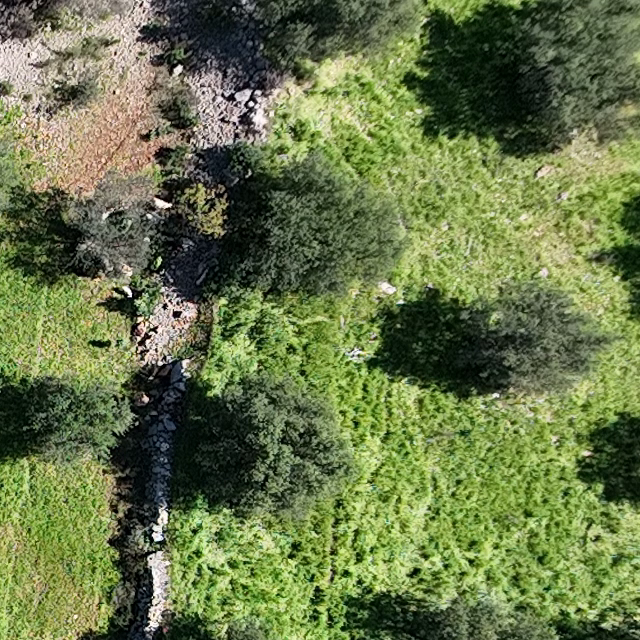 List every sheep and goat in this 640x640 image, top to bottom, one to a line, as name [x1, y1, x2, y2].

sheep [170, 64, 183, 80]
sheep [153, 196, 172, 211]
sheep [101, 208, 115, 221]
sheep [117, 219, 133, 236]
sheep [180, 237, 197, 249]
sheep [140, 238, 151, 259]
sheep [100, 255, 114, 271]
sheep [114, 261, 133, 276]
sheep [195, 268, 210, 287]
sheep [121, 285, 133, 299]
sheep [131, 320, 146, 339]
sheep [138, 327, 158, 347]
sheep [152, 364, 173, 385]
sheep [130, 404, 151, 420]